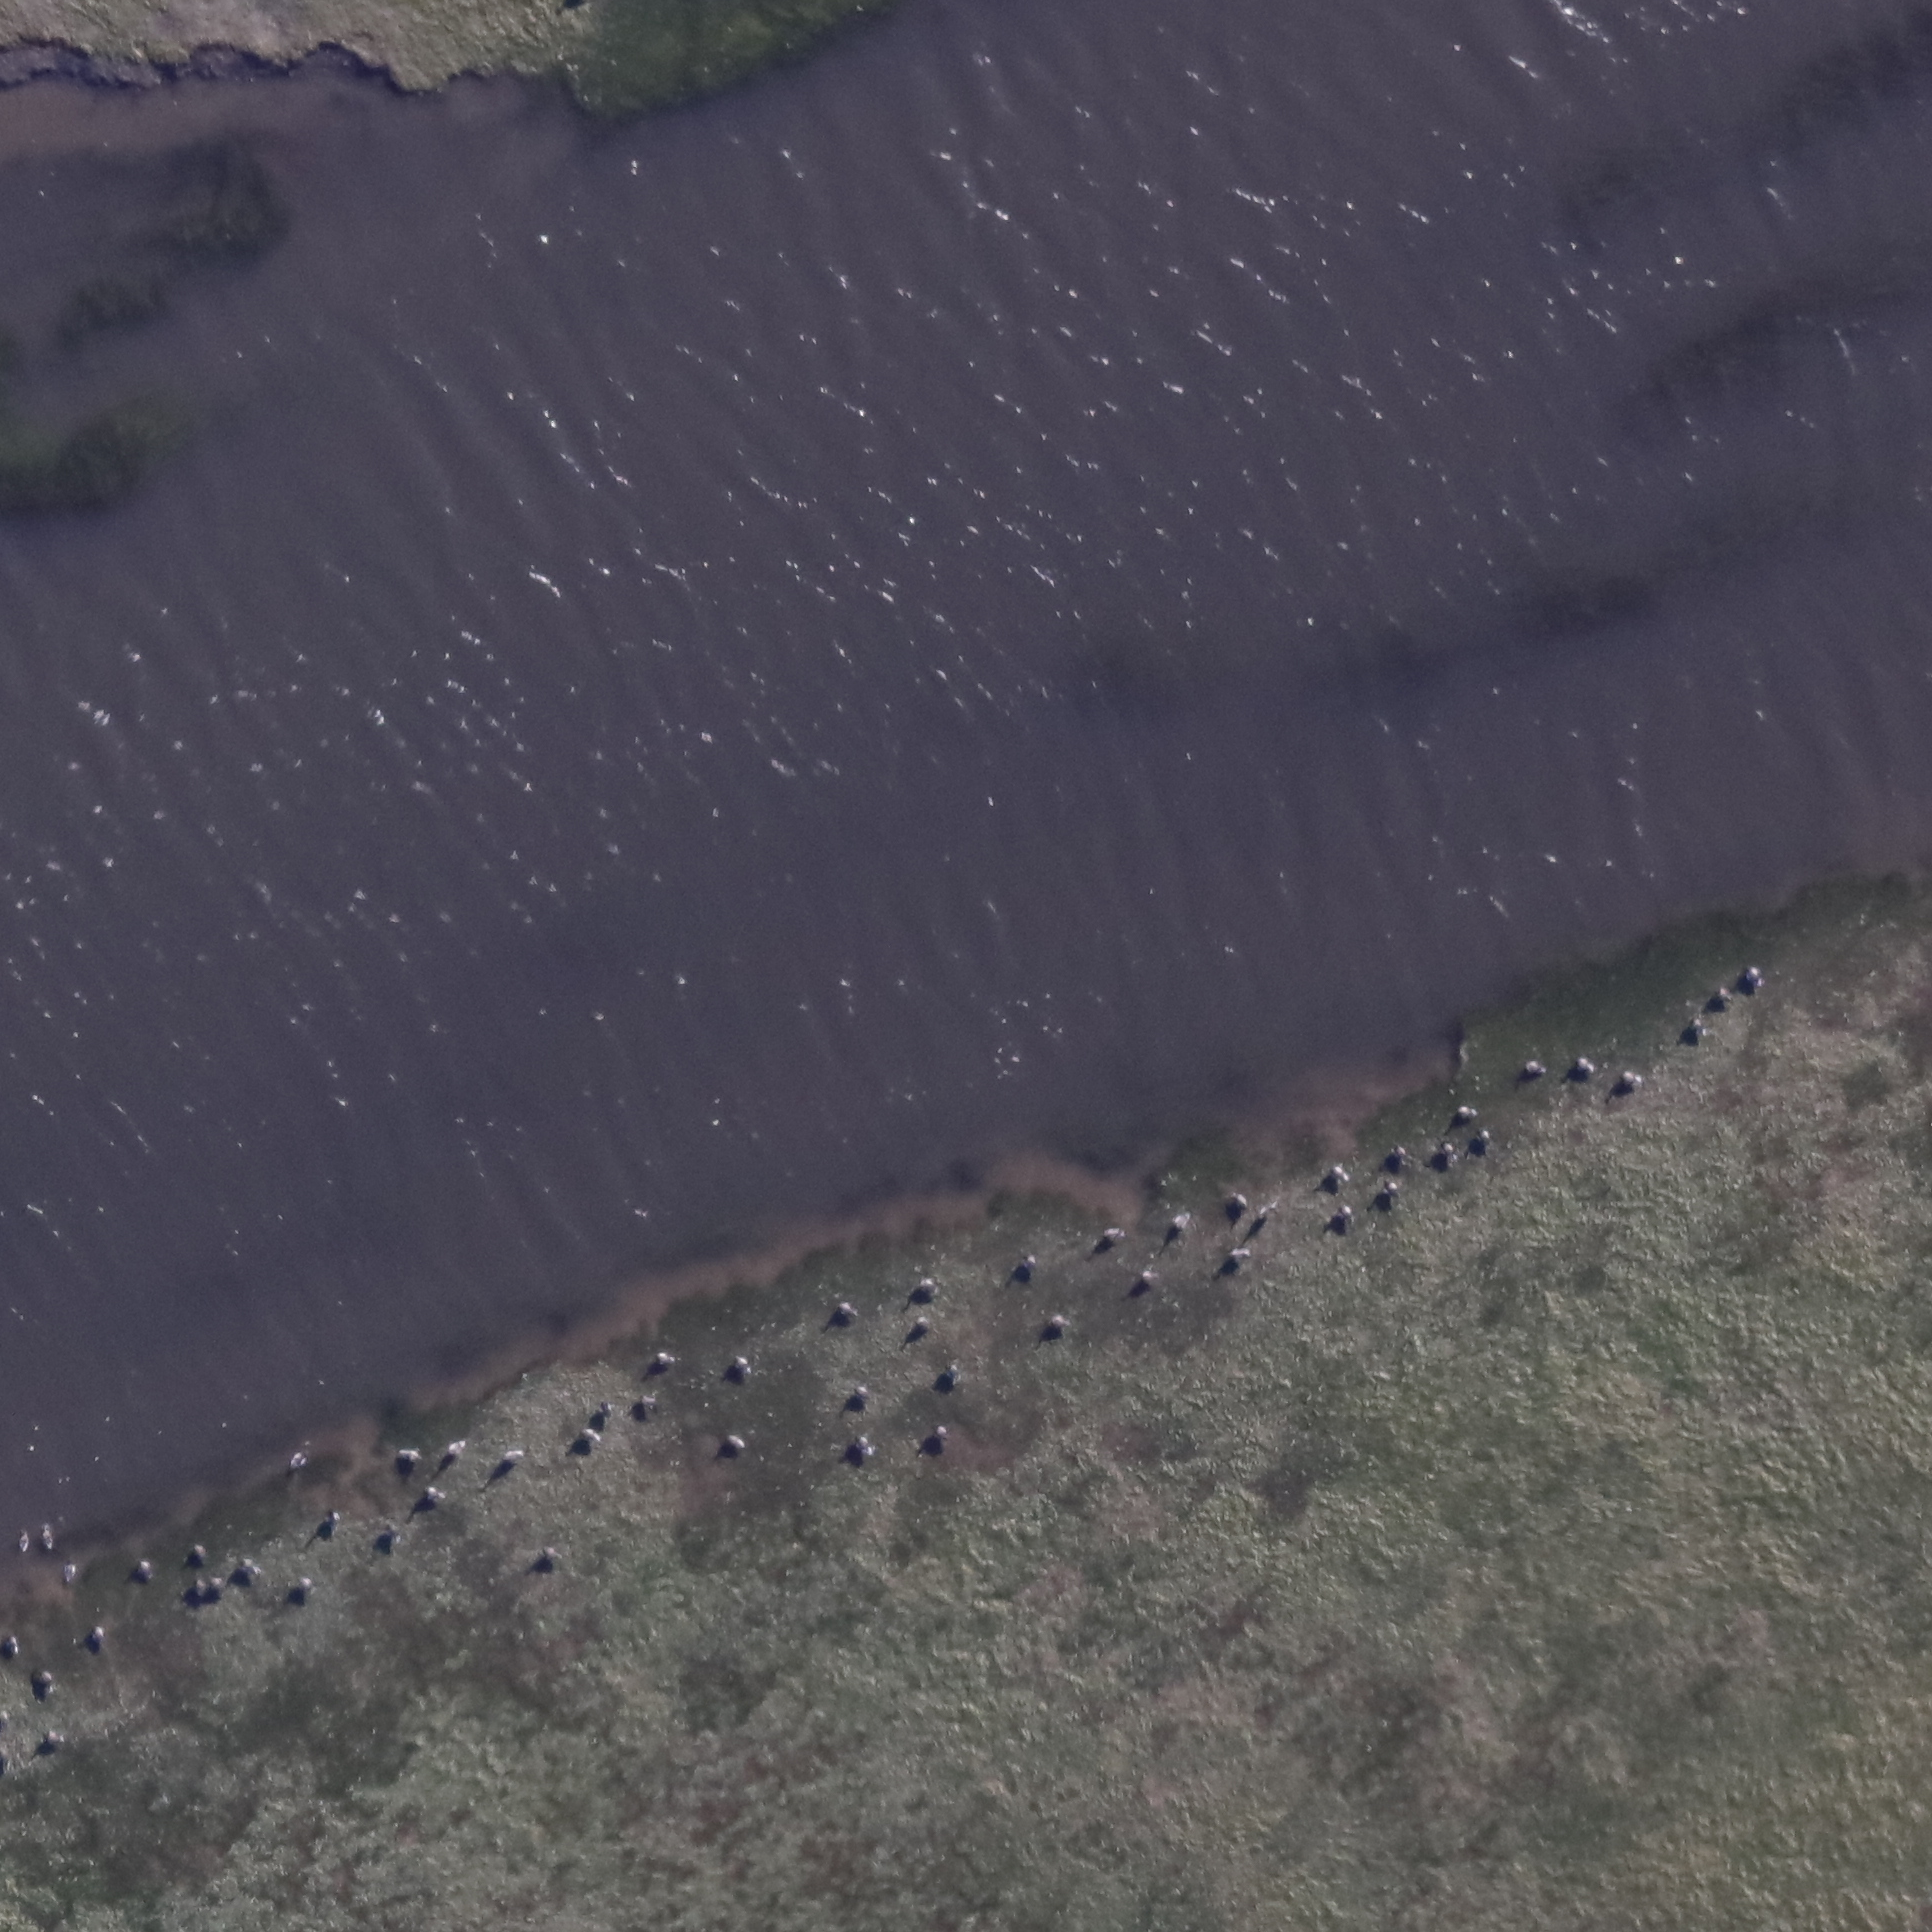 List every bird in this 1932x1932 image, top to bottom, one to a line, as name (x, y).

brant (1753, 975)
brant (1727, 994)
brant (1694, 1024)
brant (1585, 1065)
brant (1535, 1067)
brant (1630, 1077)
brant (1465, 1113)
brant (1484, 1136)
brant (1400, 1152)
brant (1450, 1155)
brant (1340, 1171)
brant (1393, 1191)
brant (1239, 1202)
brant (1271, 1214)
brant (1346, 1218)
brant (1188, 1224)
brant (1115, 1235)
brant (1248, 1255)
brant (1030, 1262)
brant (1147, 1282)
brant (931, 1283)
brant (850, 1308)
brant (1068, 1318)
brant (920, 1324)
brant (668, 1355)
brant (745, 1360)
brant (956, 1373)
brant (865, 1397)
brant (654, 1404)
brant (611, 1407)
brant (944, 1429)
brant (588, 1438)
brant (740, 1439)
brant (870, 1441)
brant (456, 1449)
brant (519, 1454)
brant (412, 1456)
brant (299, 1465)
brant (436, 1494)
brant (333, 1517)
brant (50, 1536)
brant (390, 1536)
brant (28, 1541)
brant (201, 1551)
brant (553, 1557)
brant (253, 1567)
brant (146, 1570)
brant (73, 1573)
brant (201, 1588)
brant (307, 1589)
brant (216, 1590)
brant (100, 1637)
brant (12, 1644)
brant (47, 1678)
brant (6, 1720)
brant (56, 1736)